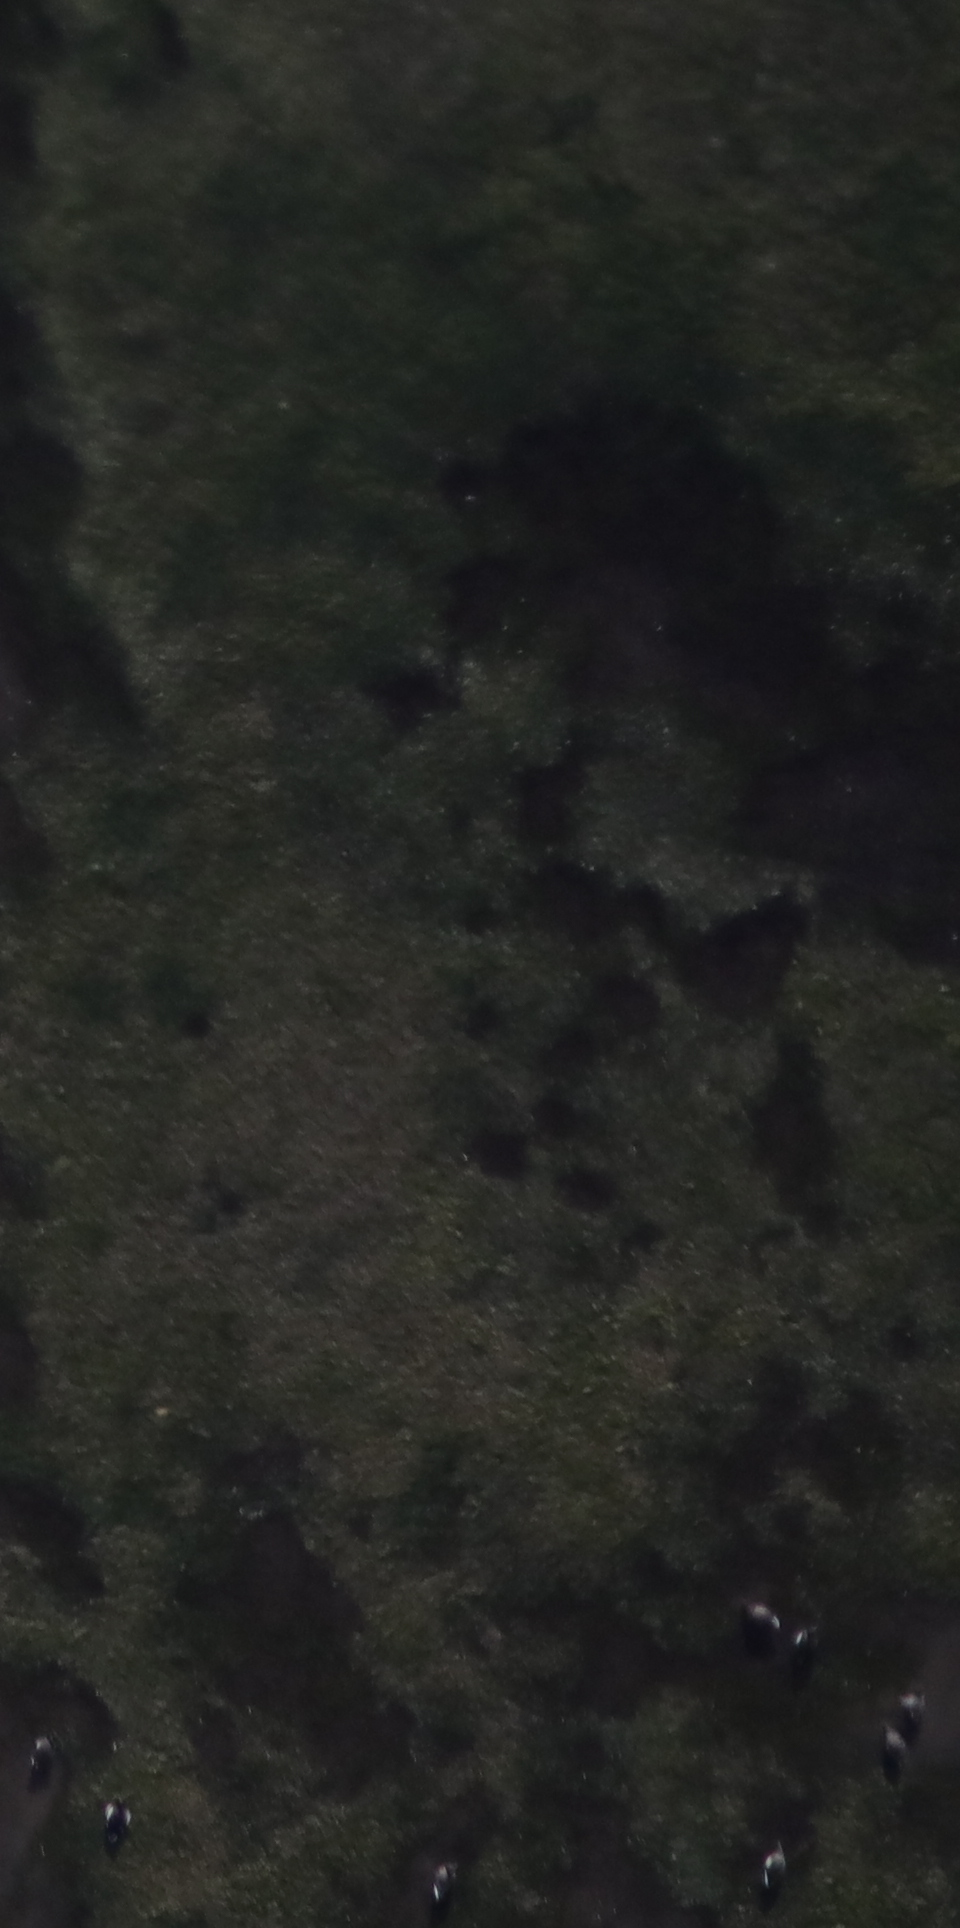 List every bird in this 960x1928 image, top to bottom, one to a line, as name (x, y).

brant (756, 1615)
brant (810, 1635)
brant (918, 1697)
brant (43, 1749)
brant (888, 1750)
brant (119, 1818)
brant (774, 1869)
brant (446, 1881)